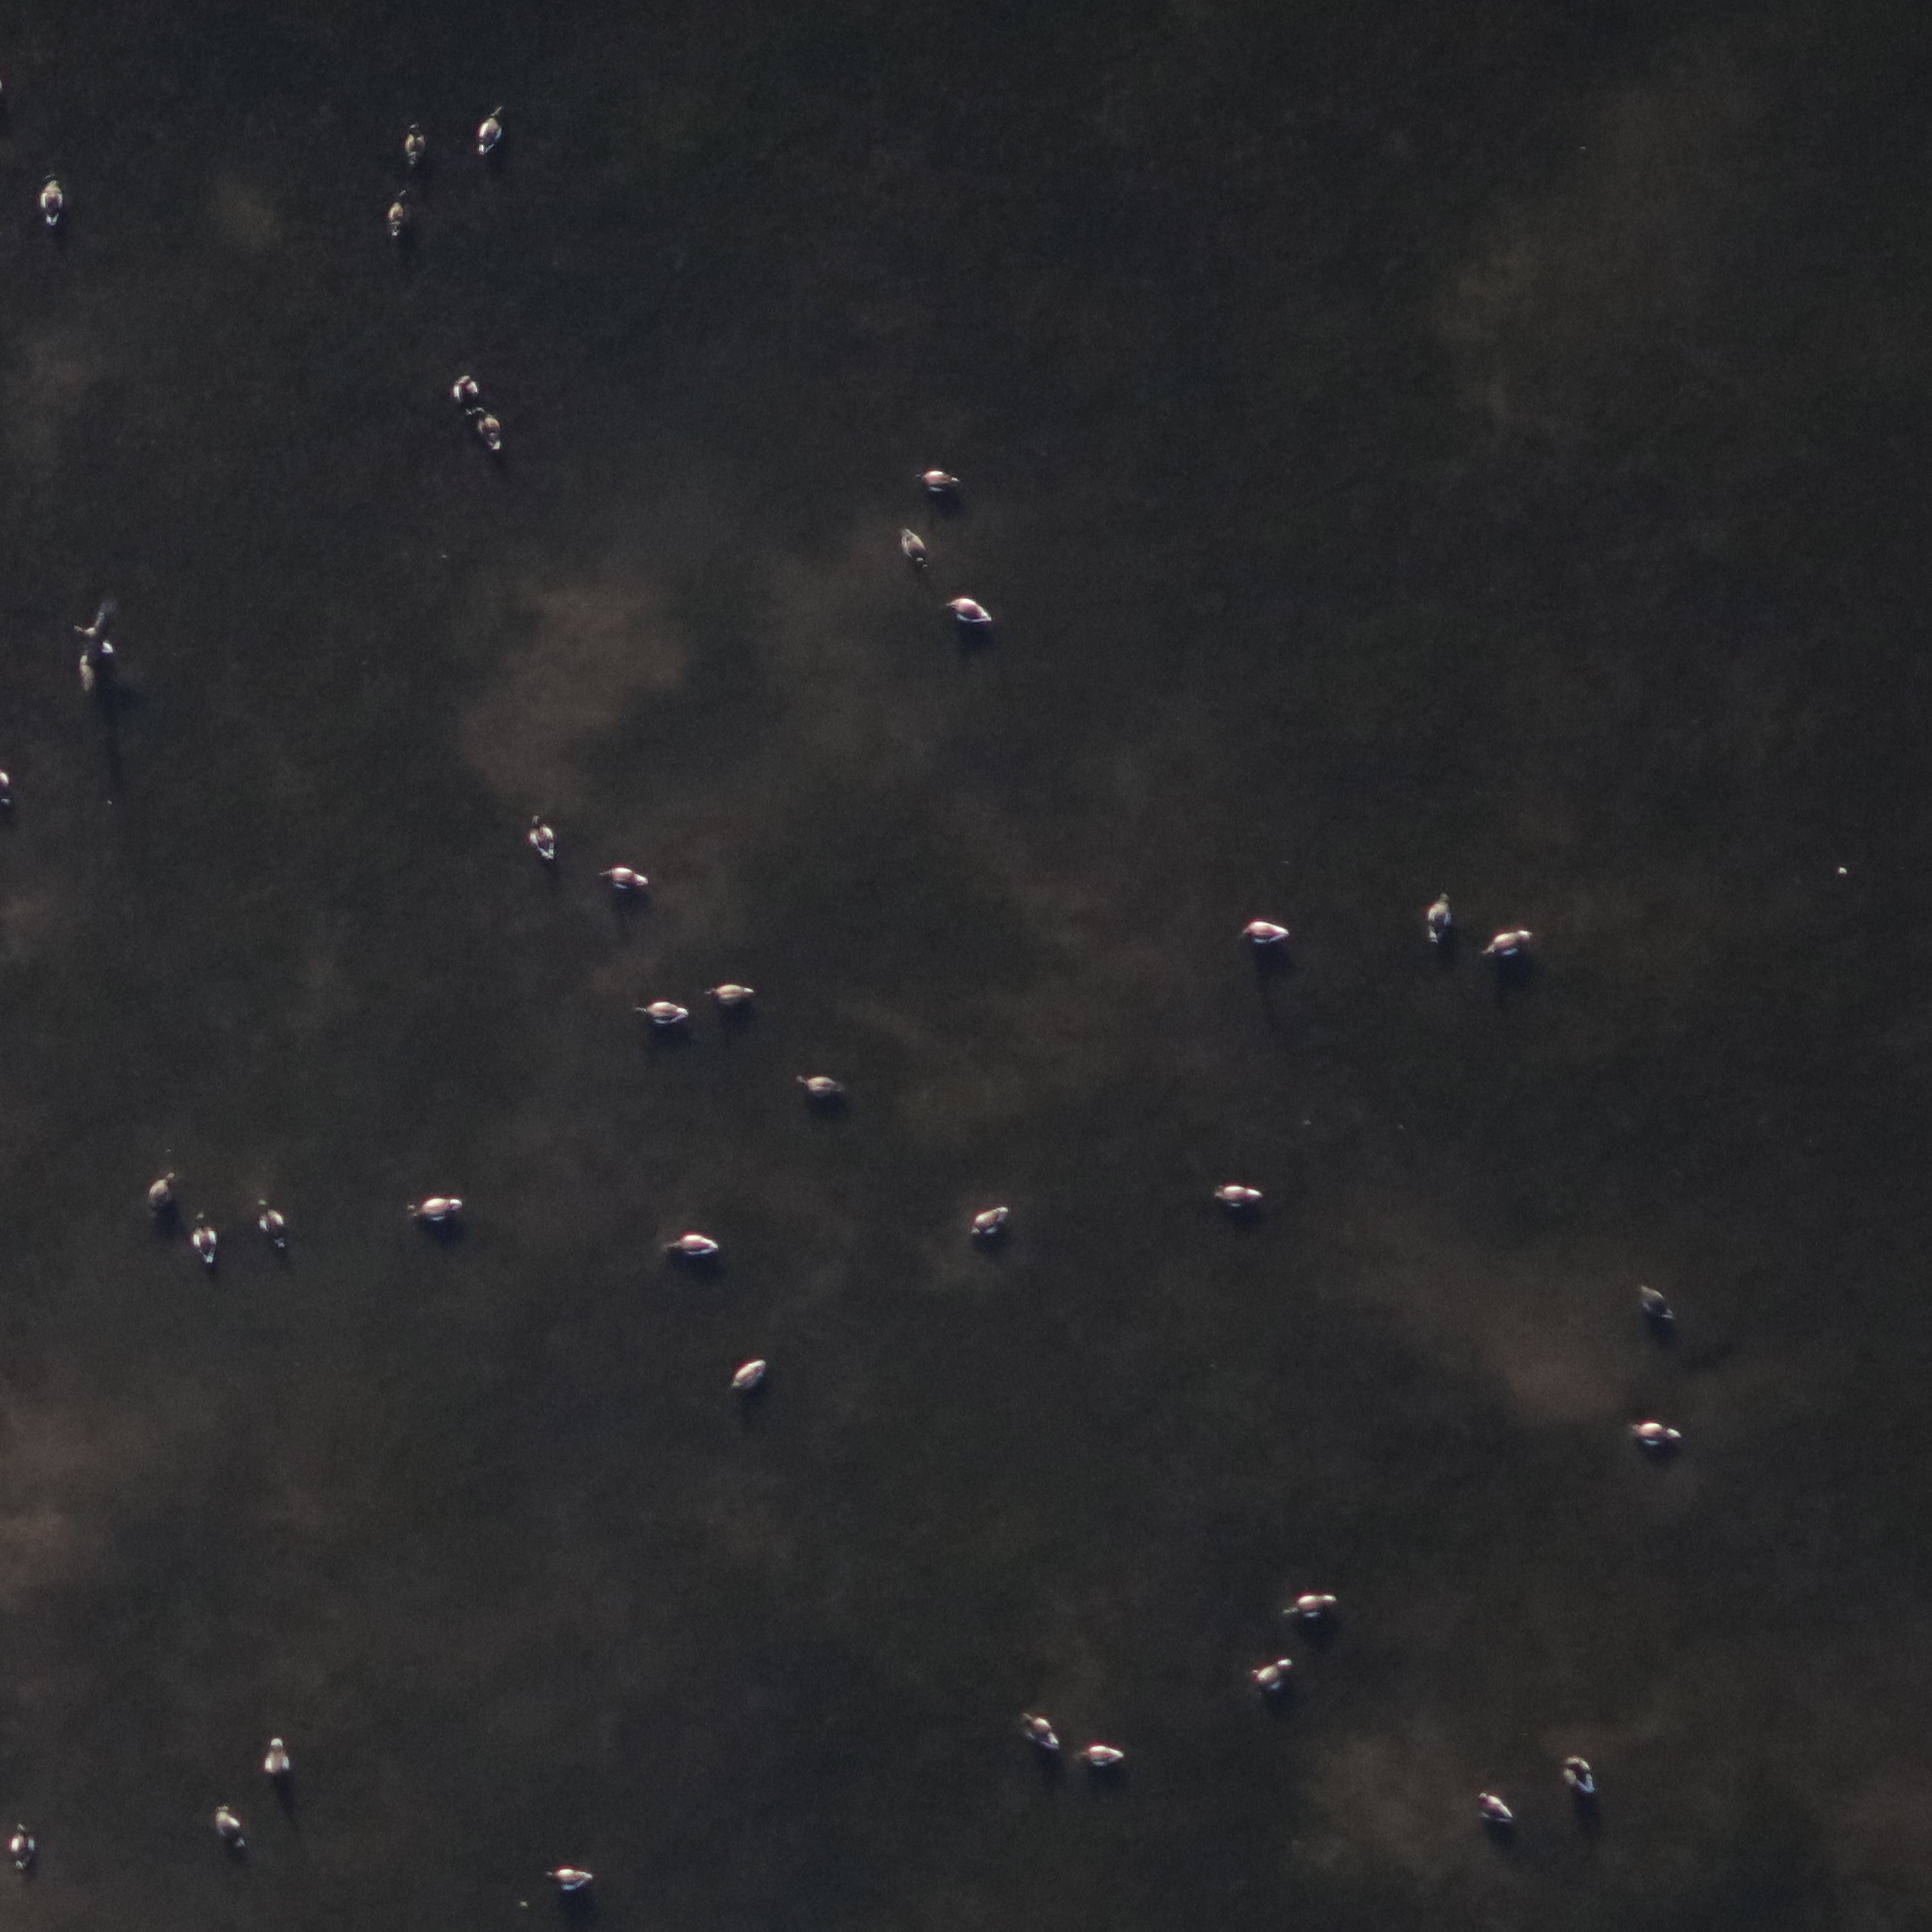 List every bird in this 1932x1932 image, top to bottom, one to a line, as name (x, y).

brant (490, 132)
brant (413, 147)
brant (52, 199)
brant (399, 215)
brant (468, 389)
brant (486, 428)
brant (939, 480)
brant (914, 547)
brant (968, 614)
brant (98, 630)
brant (542, 839)
brant (624, 880)
brant (1440, 917)
brant (1266, 934)
brant (1507, 944)
brant (731, 996)
brant (662, 1013)
brant (828, 1084)
brant (1239, 1197)
brant (158, 1204)
brant (439, 1211)
brant (991, 1220)
brant (273, 1226)
brant (204, 1241)
brant (691, 1245)
brant (1654, 1304)
brant (744, 1376)
brant (1654, 1434)
brant (1312, 1607)
brant (1271, 1676)
brant (1040, 1732)
brant (1100, 1755)
brant (275, 1759)
brant (1580, 1769)
brant (1495, 1809)
brant (230, 1820)
brant (21, 1848)
brant (570, 1880)